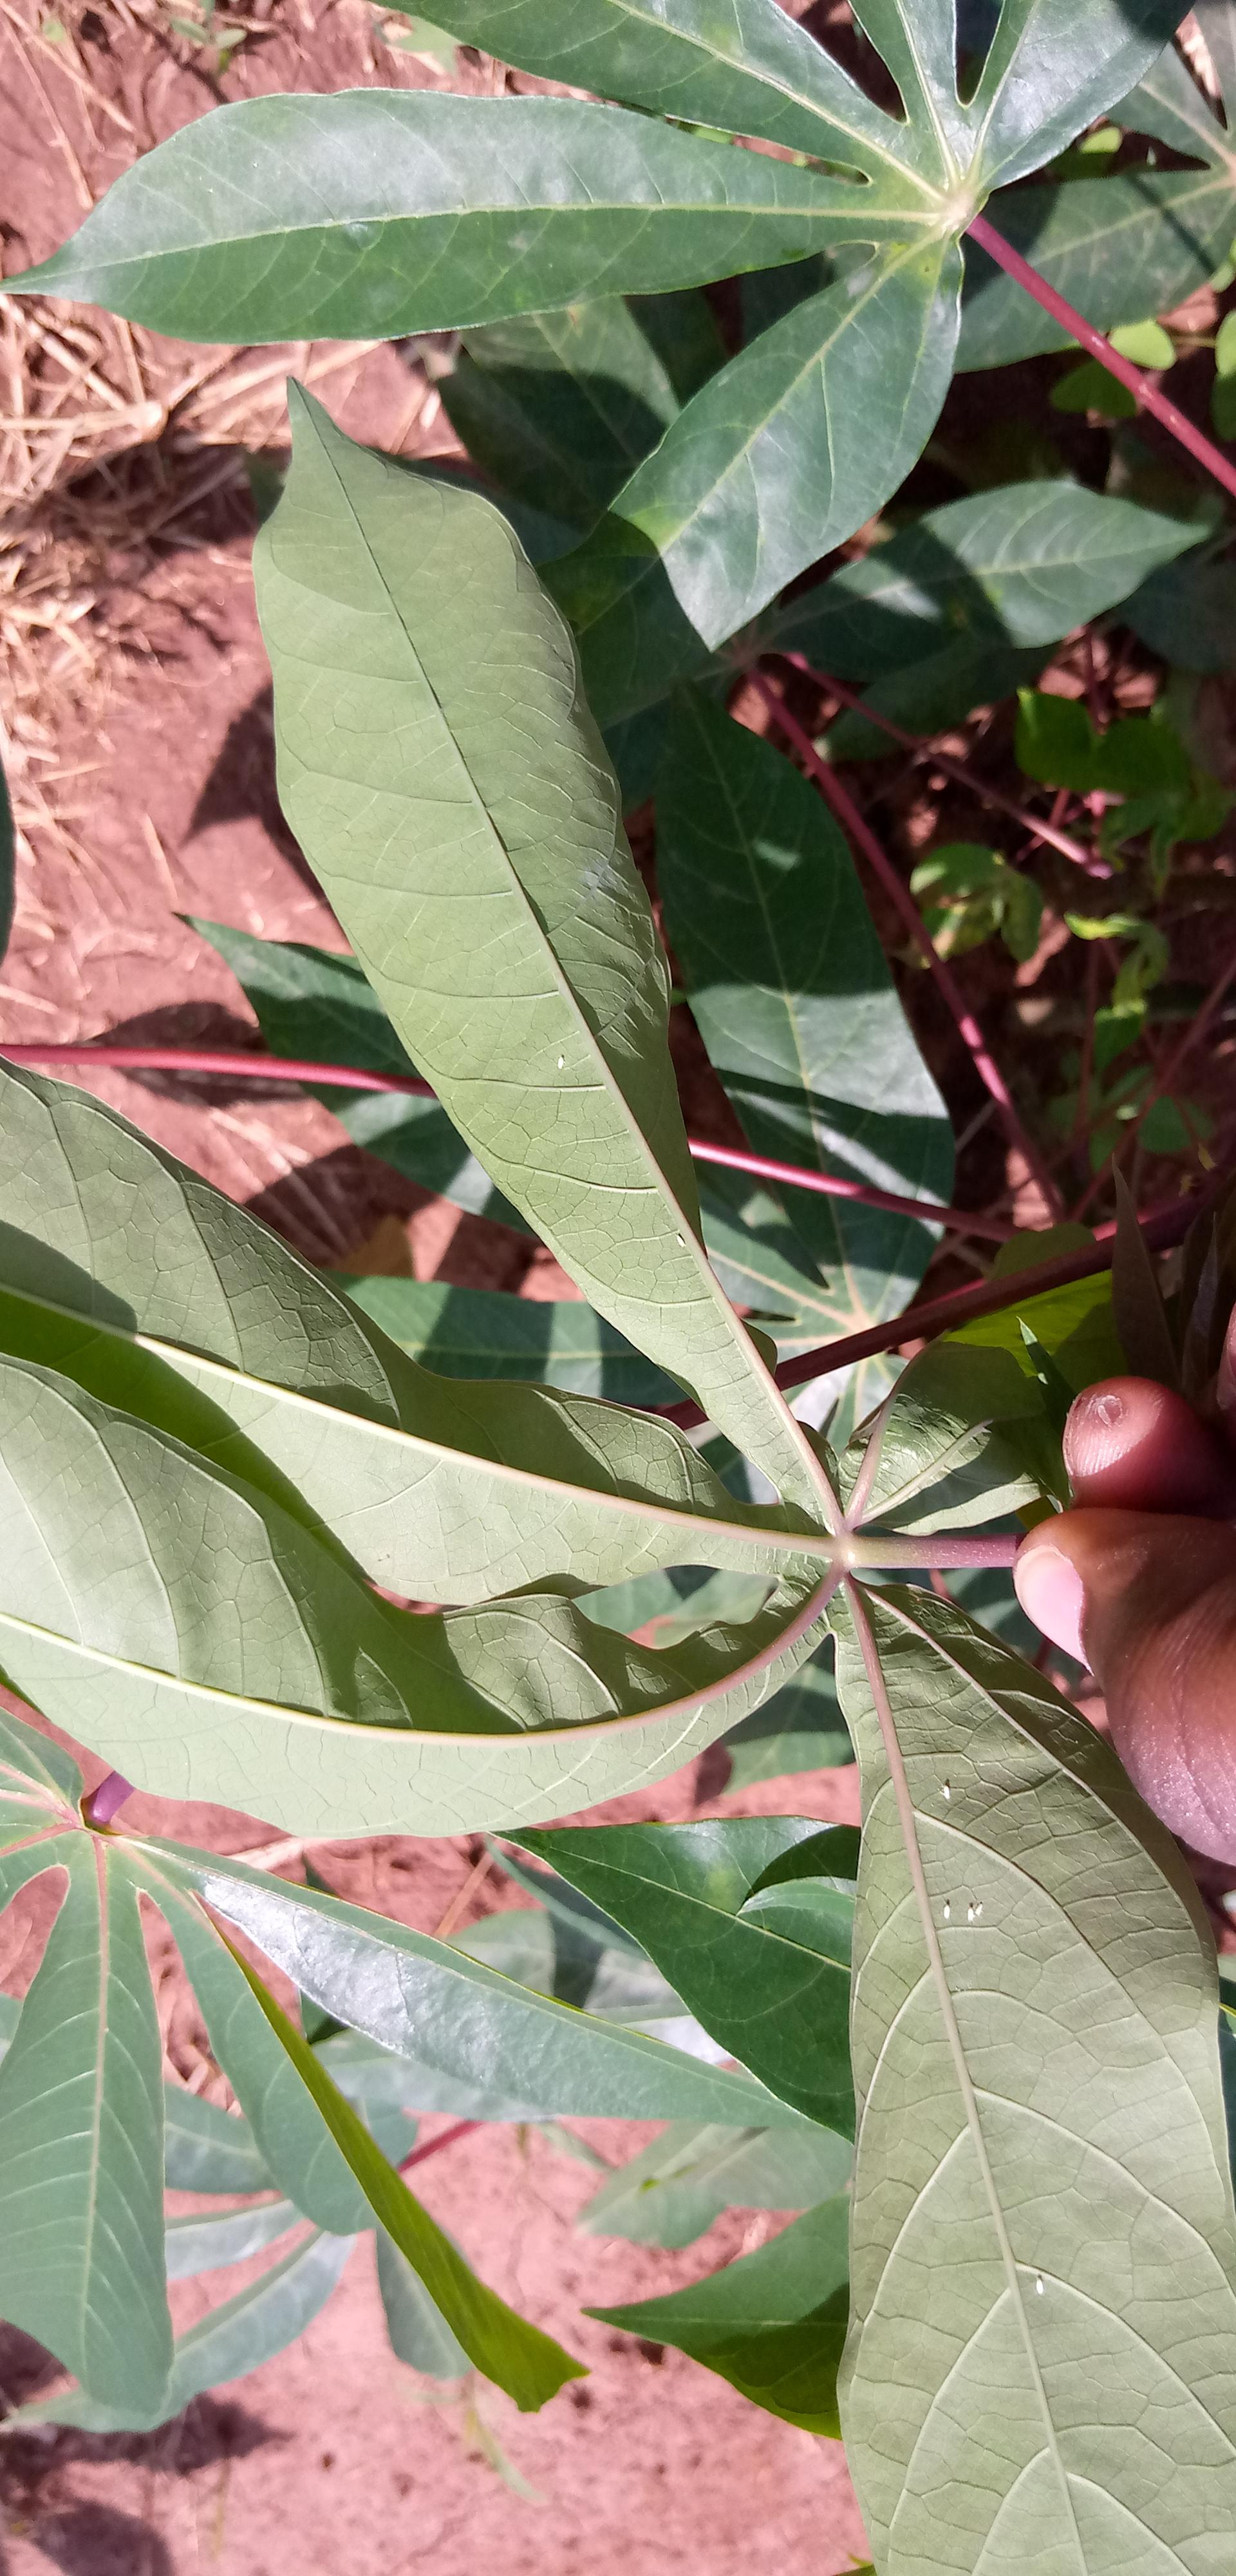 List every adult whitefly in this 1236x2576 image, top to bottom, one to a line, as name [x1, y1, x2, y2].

whitefly [539, 1044, 570, 1077]
whitefly [668, 1227, 691, 1260]
whitefly [936, 1768, 962, 1810]
whitefly [933, 1891, 958, 1925]
whitefly [964, 1893, 993, 1926]
whitefly [975, 1897, 992, 1918]
whitefly [1024, 2265, 1060, 2304]